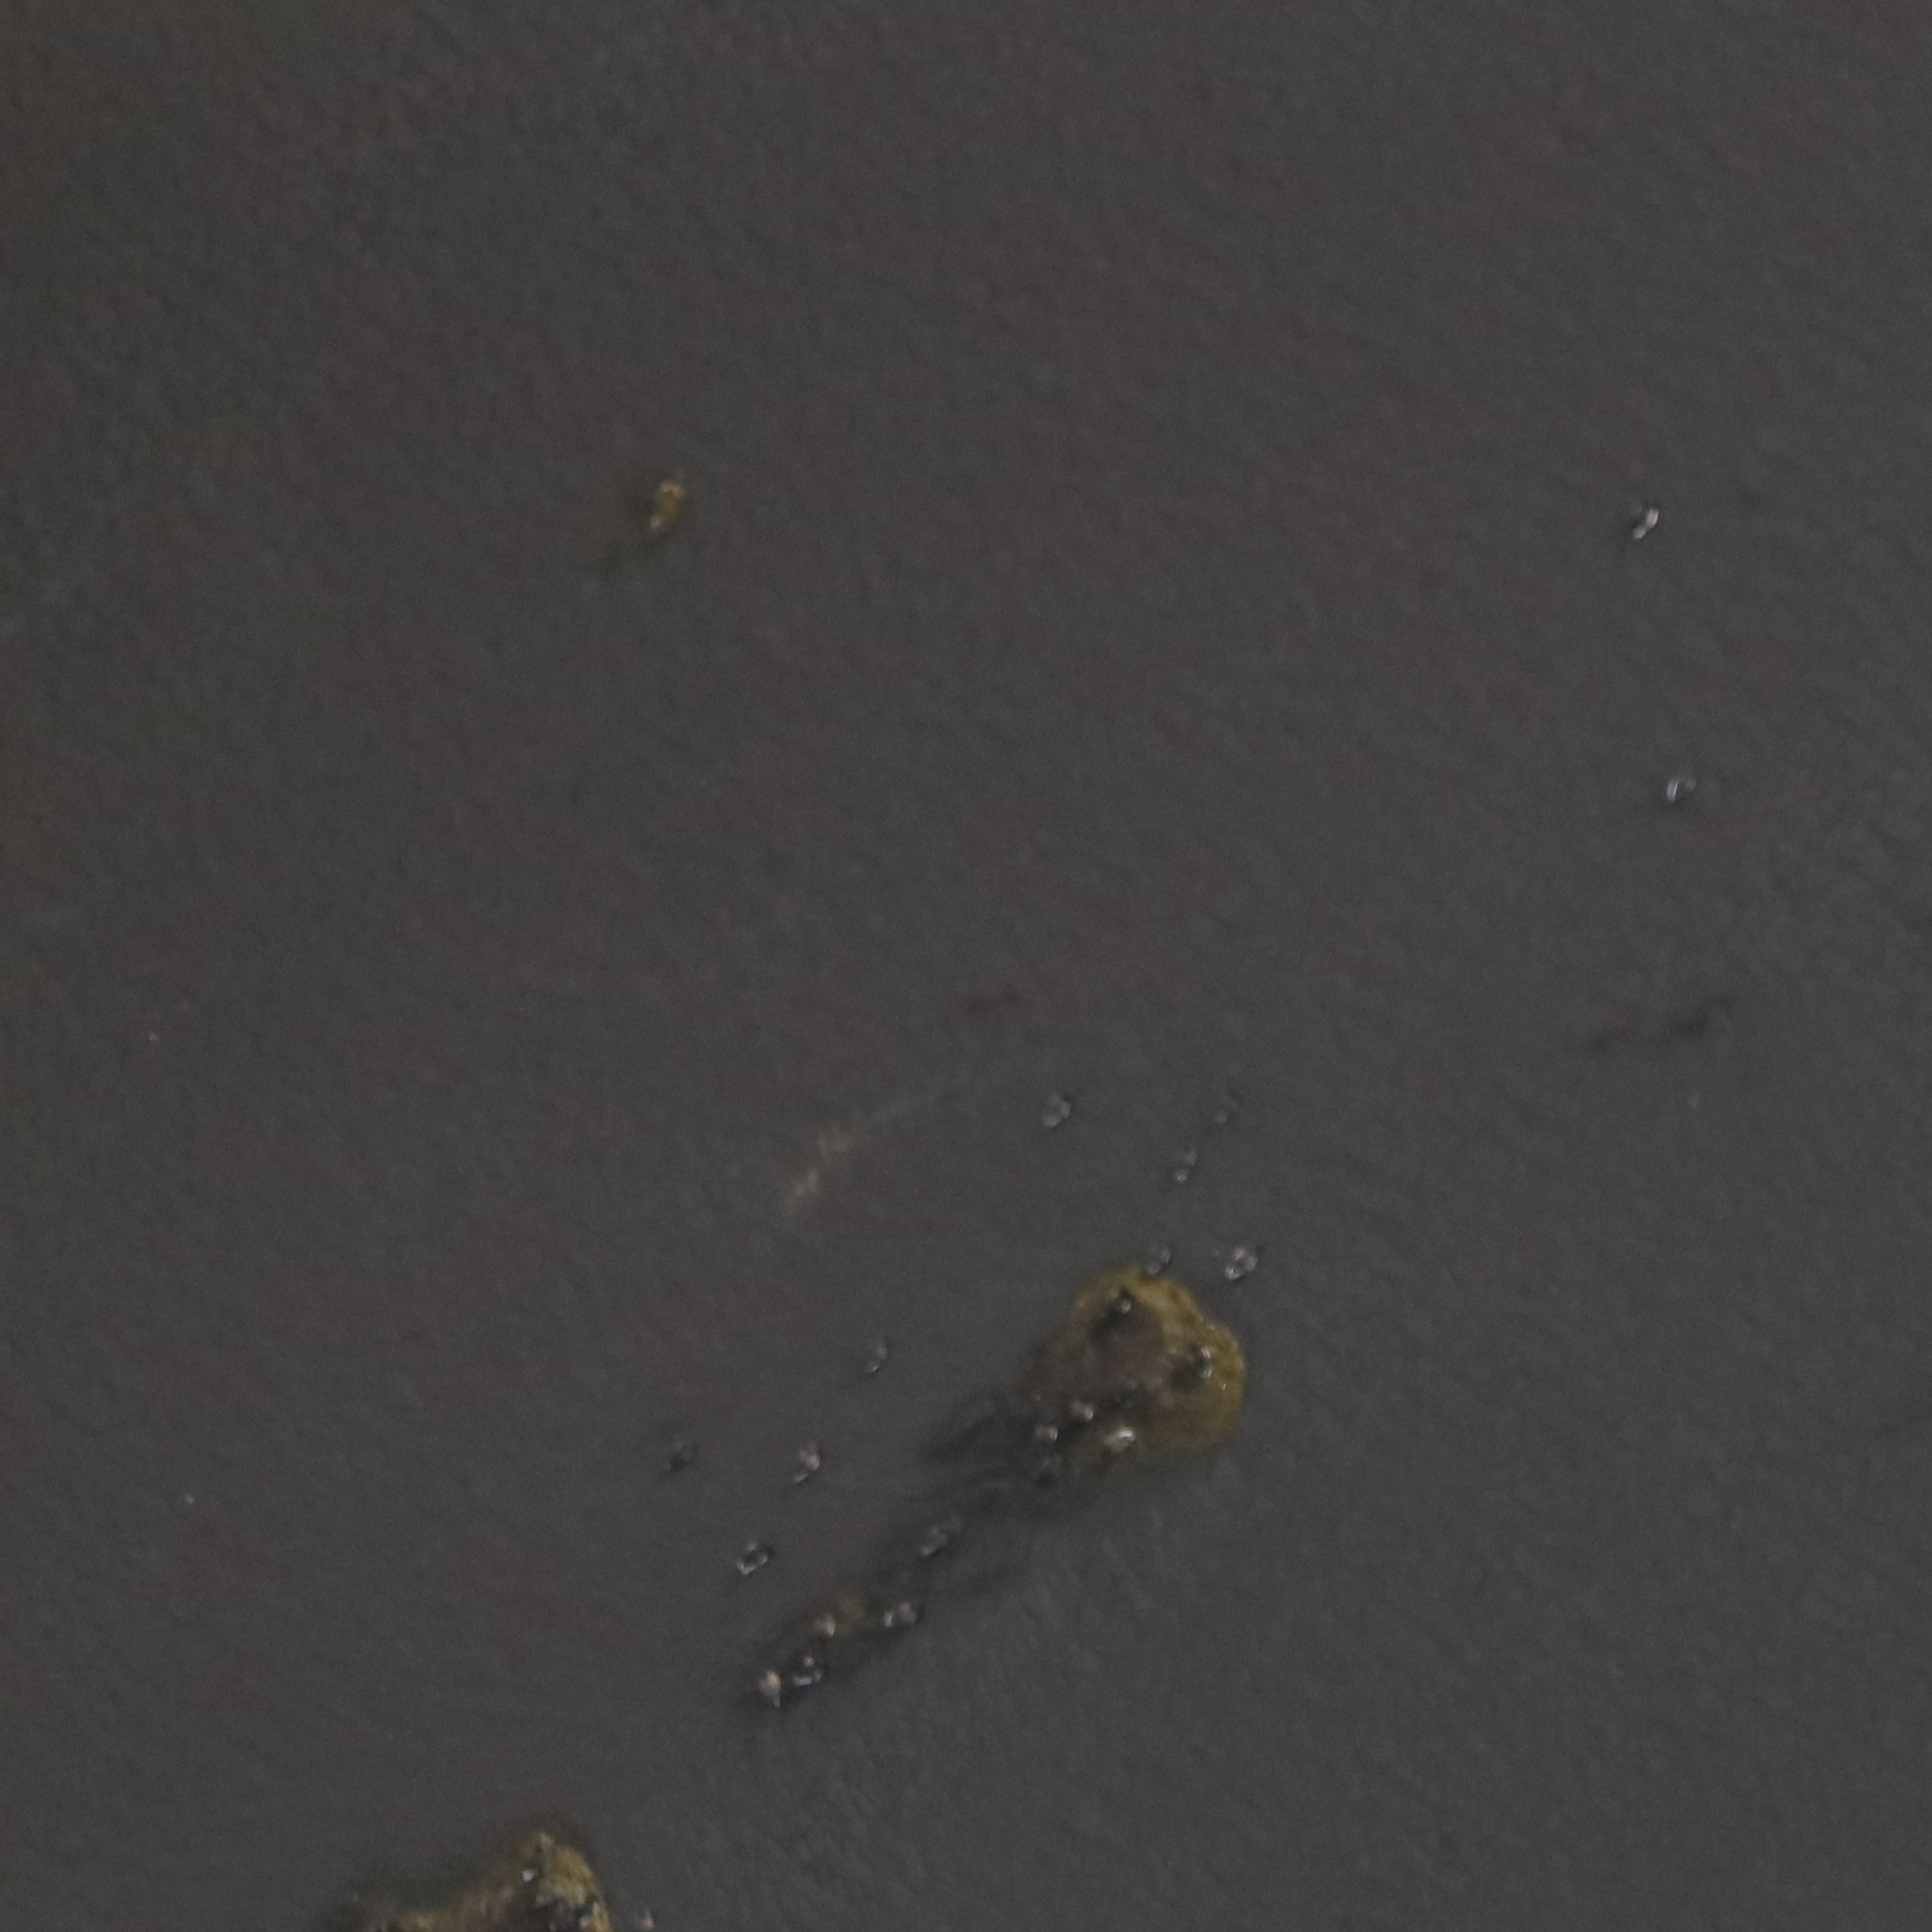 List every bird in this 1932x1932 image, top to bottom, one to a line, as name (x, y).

brant (1639, 526)
brant (1682, 786)
brant (1229, 1101)
brant (1056, 1110)
brant (1185, 1161)
brant (1157, 1258)
brant (1243, 1262)
brant (1122, 1303)
brant (875, 1352)
brant (1200, 1365)
brant (1079, 1411)
brant (1044, 1431)
brant (1118, 1443)
brant (680, 1454)
brant (807, 1464)
brant (1053, 1469)
brant (937, 1539)
brant (753, 1550)
brant (903, 1617)
brant (821, 1622)
brant (810, 1671)
brant (768, 1683)
brant (534, 1861)
brant (544, 1892)
brant (587, 1908)
brant (563, 1918)
brant (645, 1929)